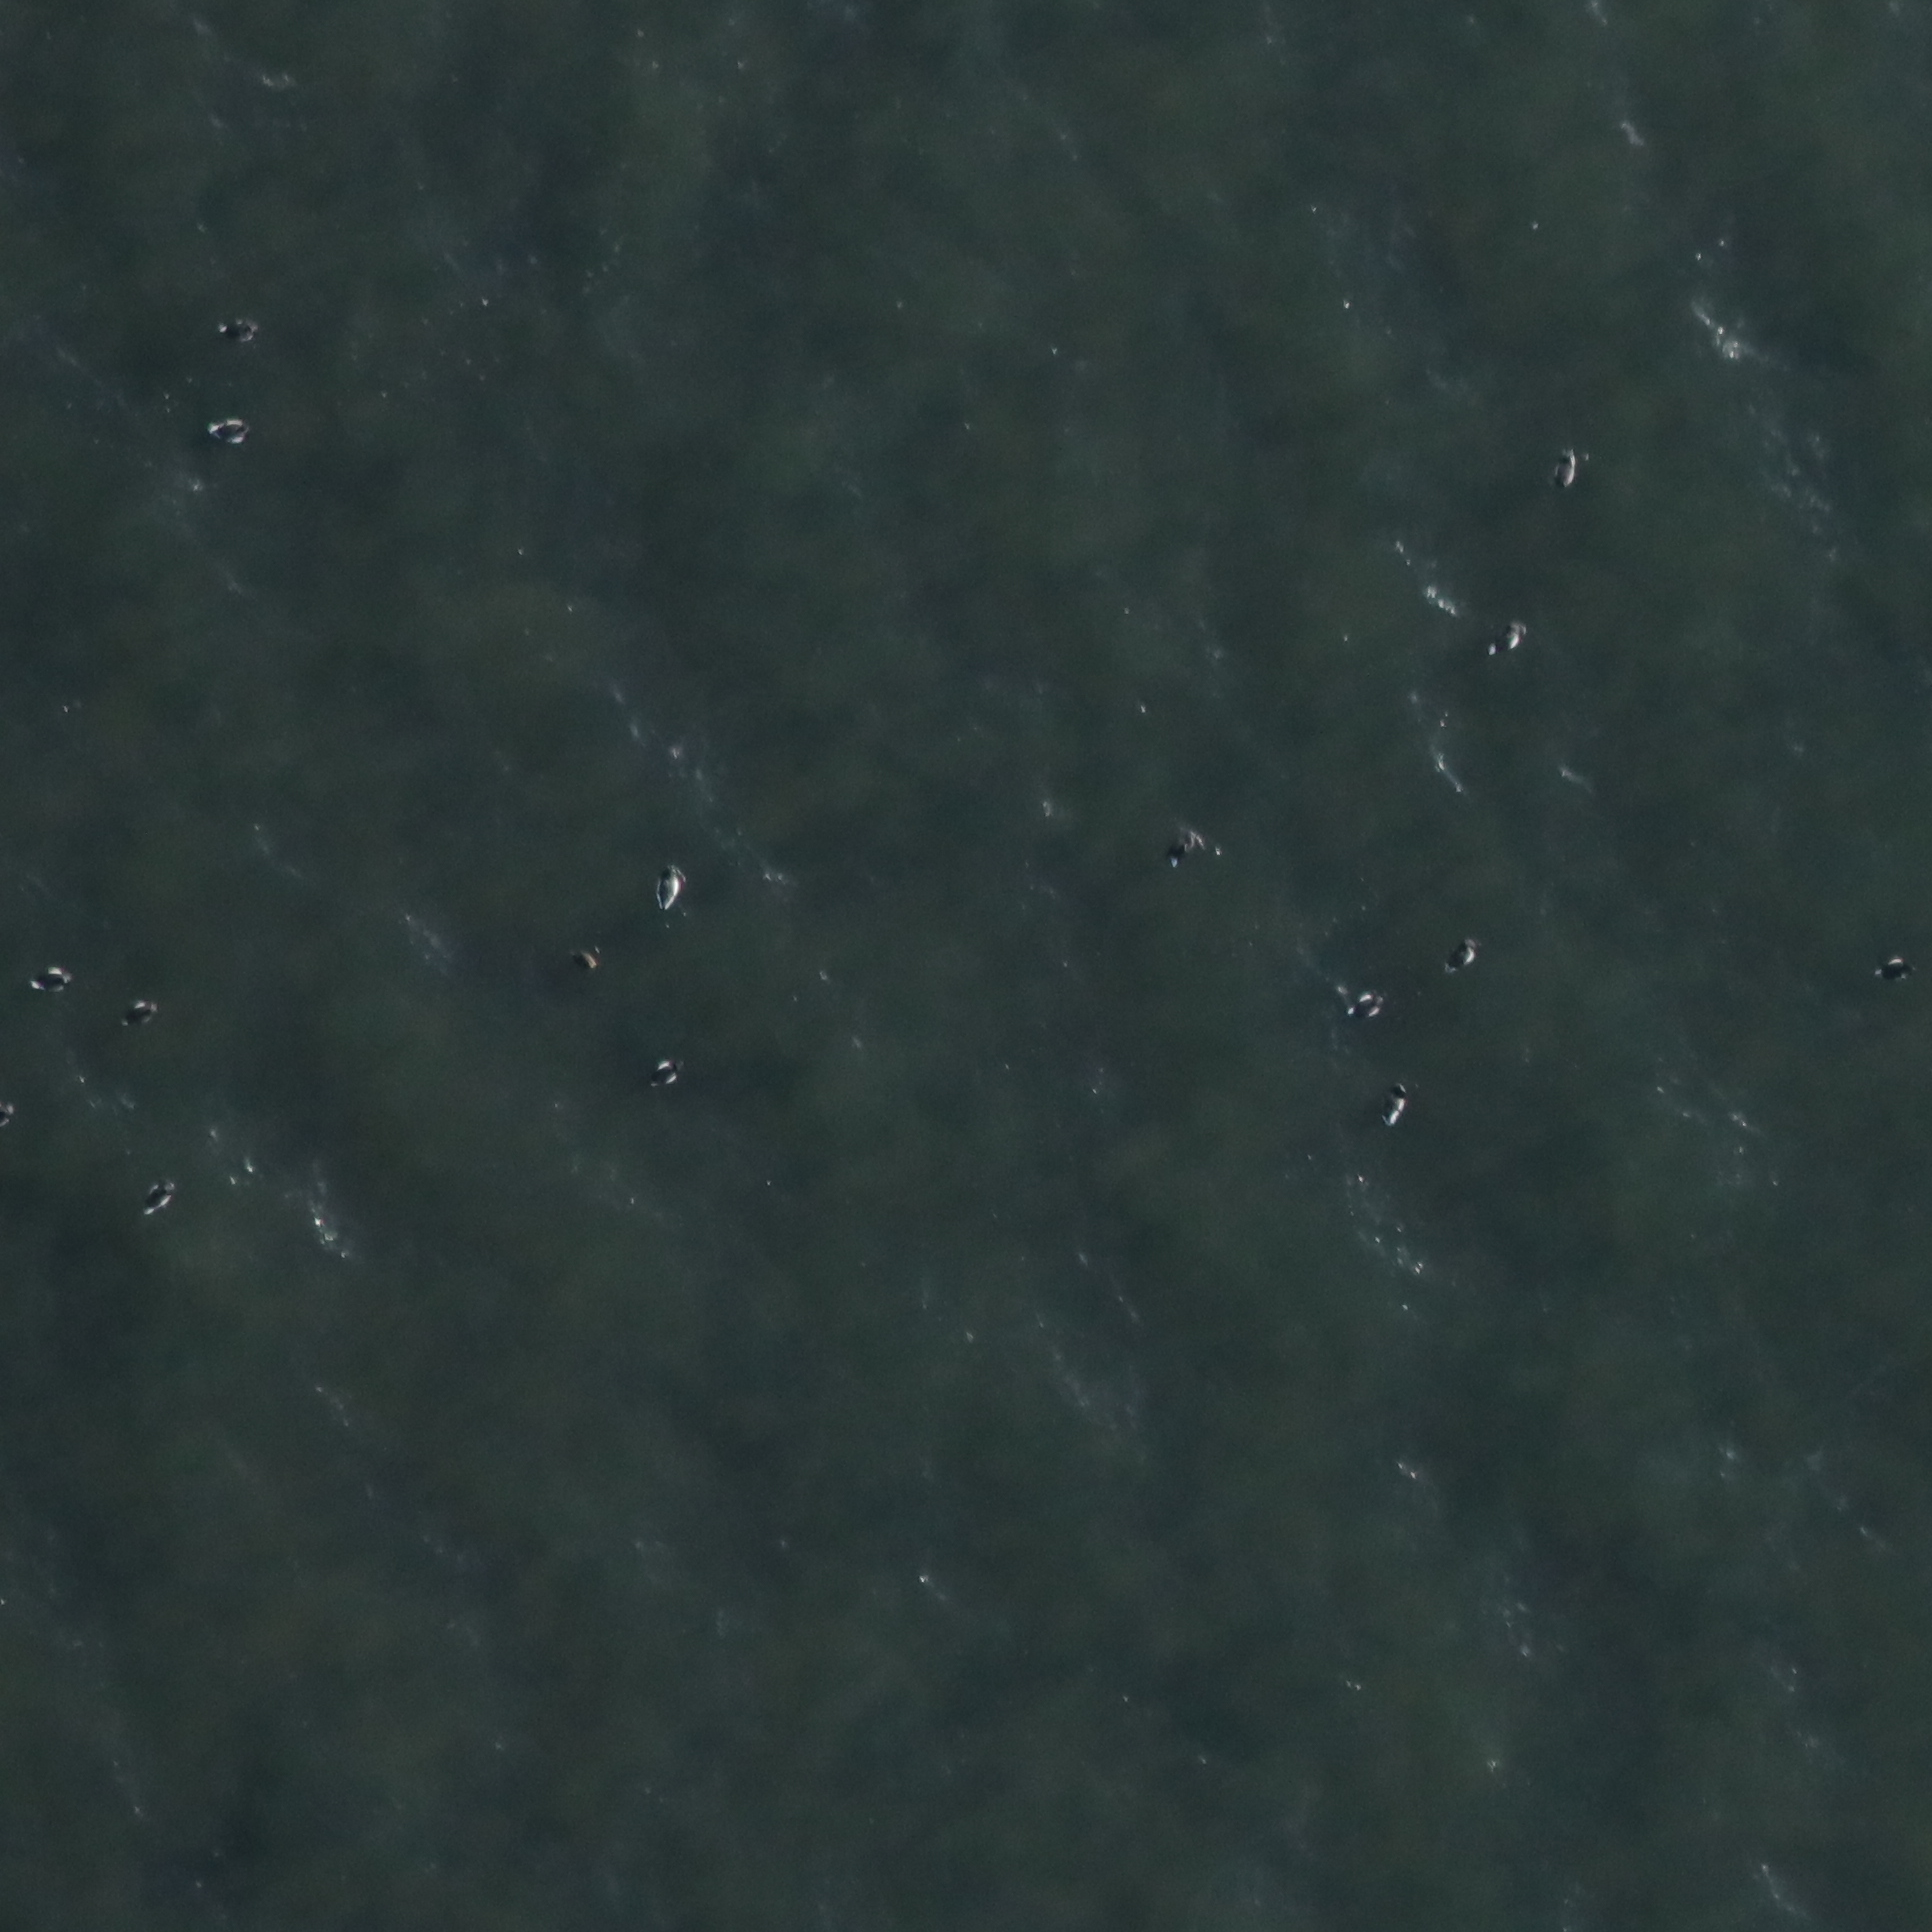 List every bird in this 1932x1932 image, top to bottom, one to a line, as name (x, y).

brant (240, 330)
brant (231, 429)
brant (1565, 469)
brant (1505, 634)
brant (1178, 851)
brant (668, 887)
brant (1459, 956)
other bird (582, 963)
brant (1894, 966)
brant (53, 975)
brant (1363, 1002)
brant (142, 1013)
brant (667, 1073)
brant (1394, 1104)
brant (1, 1116)
brant (157, 1199)